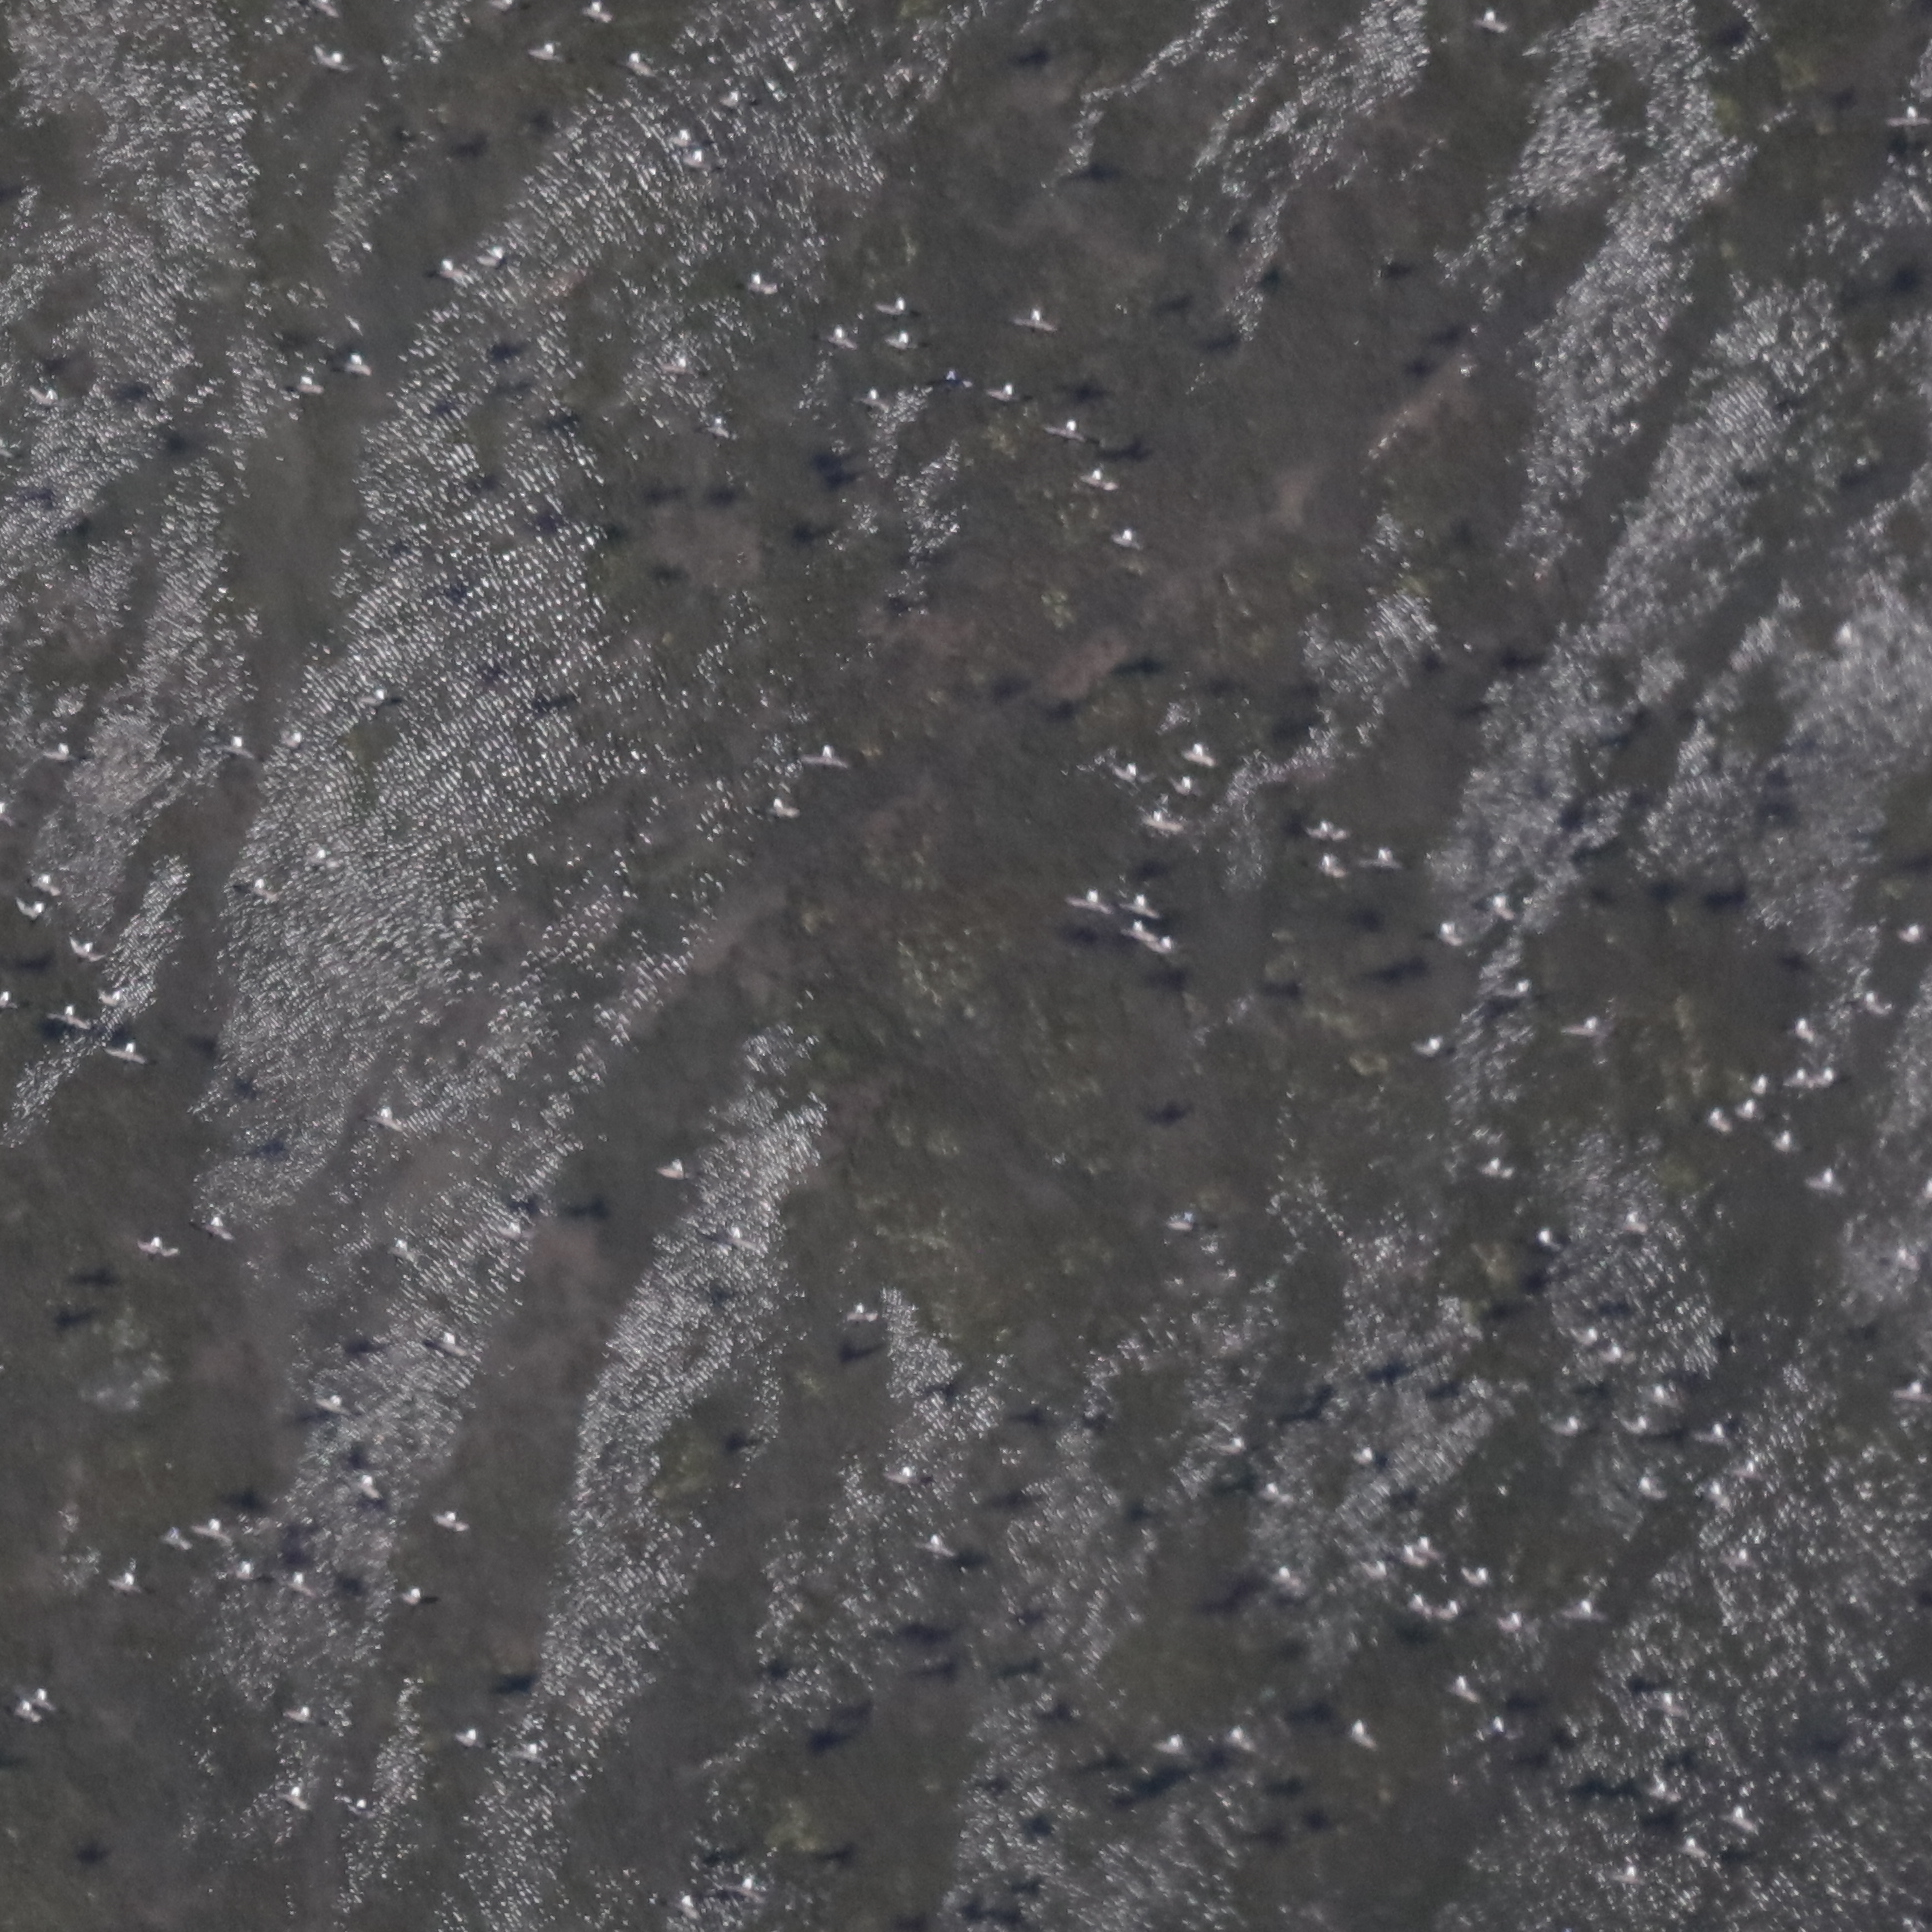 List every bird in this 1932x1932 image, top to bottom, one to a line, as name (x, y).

brant (507, 12)
brant (327, 13)
brant (598, 17)
brant (1489, 19)
brant (552, 52)
brant (338, 59)
brant (642, 66)
brant (740, 93)
brant (1915, 116)
brant (689, 134)
brant (701, 160)
brant (503, 259)
brant (446, 270)
brant (756, 290)
brant (878, 301)
brant (1025, 325)
brant (840, 341)
brant (910, 343)
brant (362, 371)
brant (686, 374)
brant (948, 391)
brant (312, 392)
brant (55, 397)
brant (1014, 399)
brant (869, 411)
brant (725, 424)
brant (1067, 439)
brant (1102, 478)
brant (1132, 529)
brant (381, 699)
brant (293, 741)
brant (239, 745)
brant (58, 750)
brant (1201, 750)
brant (832, 759)
brant (1124, 760)
brant (1187, 794)
brant (783, 808)
brant (1161, 820)
brant (1322, 826)
brant (328, 851)
brant (1370, 855)
brant (1331, 865)
brant (56, 878)
brant (258, 881)
brant (1095, 896)
brant (1140, 900)
brant (34, 902)
brant (1496, 907)
brant (1917, 928)
brant (1139, 930)
brant (1454, 930)
brant (1174, 946)
brant (88, 953)
brant (1525, 990)
brant (115, 1001)
brant (1873, 1015)
brant (65, 1018)
brant (1812, 1031)
brant (1593, 1032)
brant (1432, 1049)
brant (137, 1054)
brant (1771, 1079)
brant (1829, 1080)
brant (1801, 1088)
brant (1752, 1106)
brant (1723, 1119)
brant (392, 1122)
brant (1785, 1138)
brant (673, 1173)
brant (1496, 1174)
brant (1824, 1182)
brant (1931, 1199)
brant (1185, 1219)
brant (1637, 1222)
brant (218, 1231)
brant (743, 1231)
brant (516, 1239)
brant (1551, 1240)
brant (162, 1247)
brant (410, 1250)
brant (1912, 1267)
brant (862, 1318)
brant (1592, 1338)
brant (445, 1346)
brant (1619, 1357)
brant (1916, 1384)
brant (1669, 1388)
brant (328, 1396)
brant (1570, 1420)
brant (1645, 1427)
brant (1721, 1433)
brant (1237, 1448)
brant (1377, 1456)
brant (914, 1473)
brant (1649, 1483)
brant (379, 1493)
brant (1280, 1493)
brant (456, 1523)
brant (218, 1527)
brant (172, 1534)
brant (943, 1542)
brant (1425, 1549)
brant (254, 1561)
brant (1407, 1566)
brant (1286, 1571)
brant (1376, 1571)
brant (133, 1580)
brant (303, 1580)
brant (1489, 1582)
brant (419, 1593)
brant (1414, 1596)
brant (1593, 1604)
brant (1452, 1610)
brant (1519, 1624)
brant (1469, 1691)
brant (43, 1693)
brant (1666, 1698)
brant (310, 1708)
brant (22, 1713)
brant (1503, 1727)
brant (1360, 1730)
brant (480, 1738)
brant (1233, 1743)
brant (1166, 1745)
brant (535, 1759)
brant (1664, 1785)
brant (305, 1797)
brant (367, 1809)
brant (1749, 1819)
brant (1701, 1847)
brant (1629, 1881)
brant (746, 1889)
brant (684, 1910)